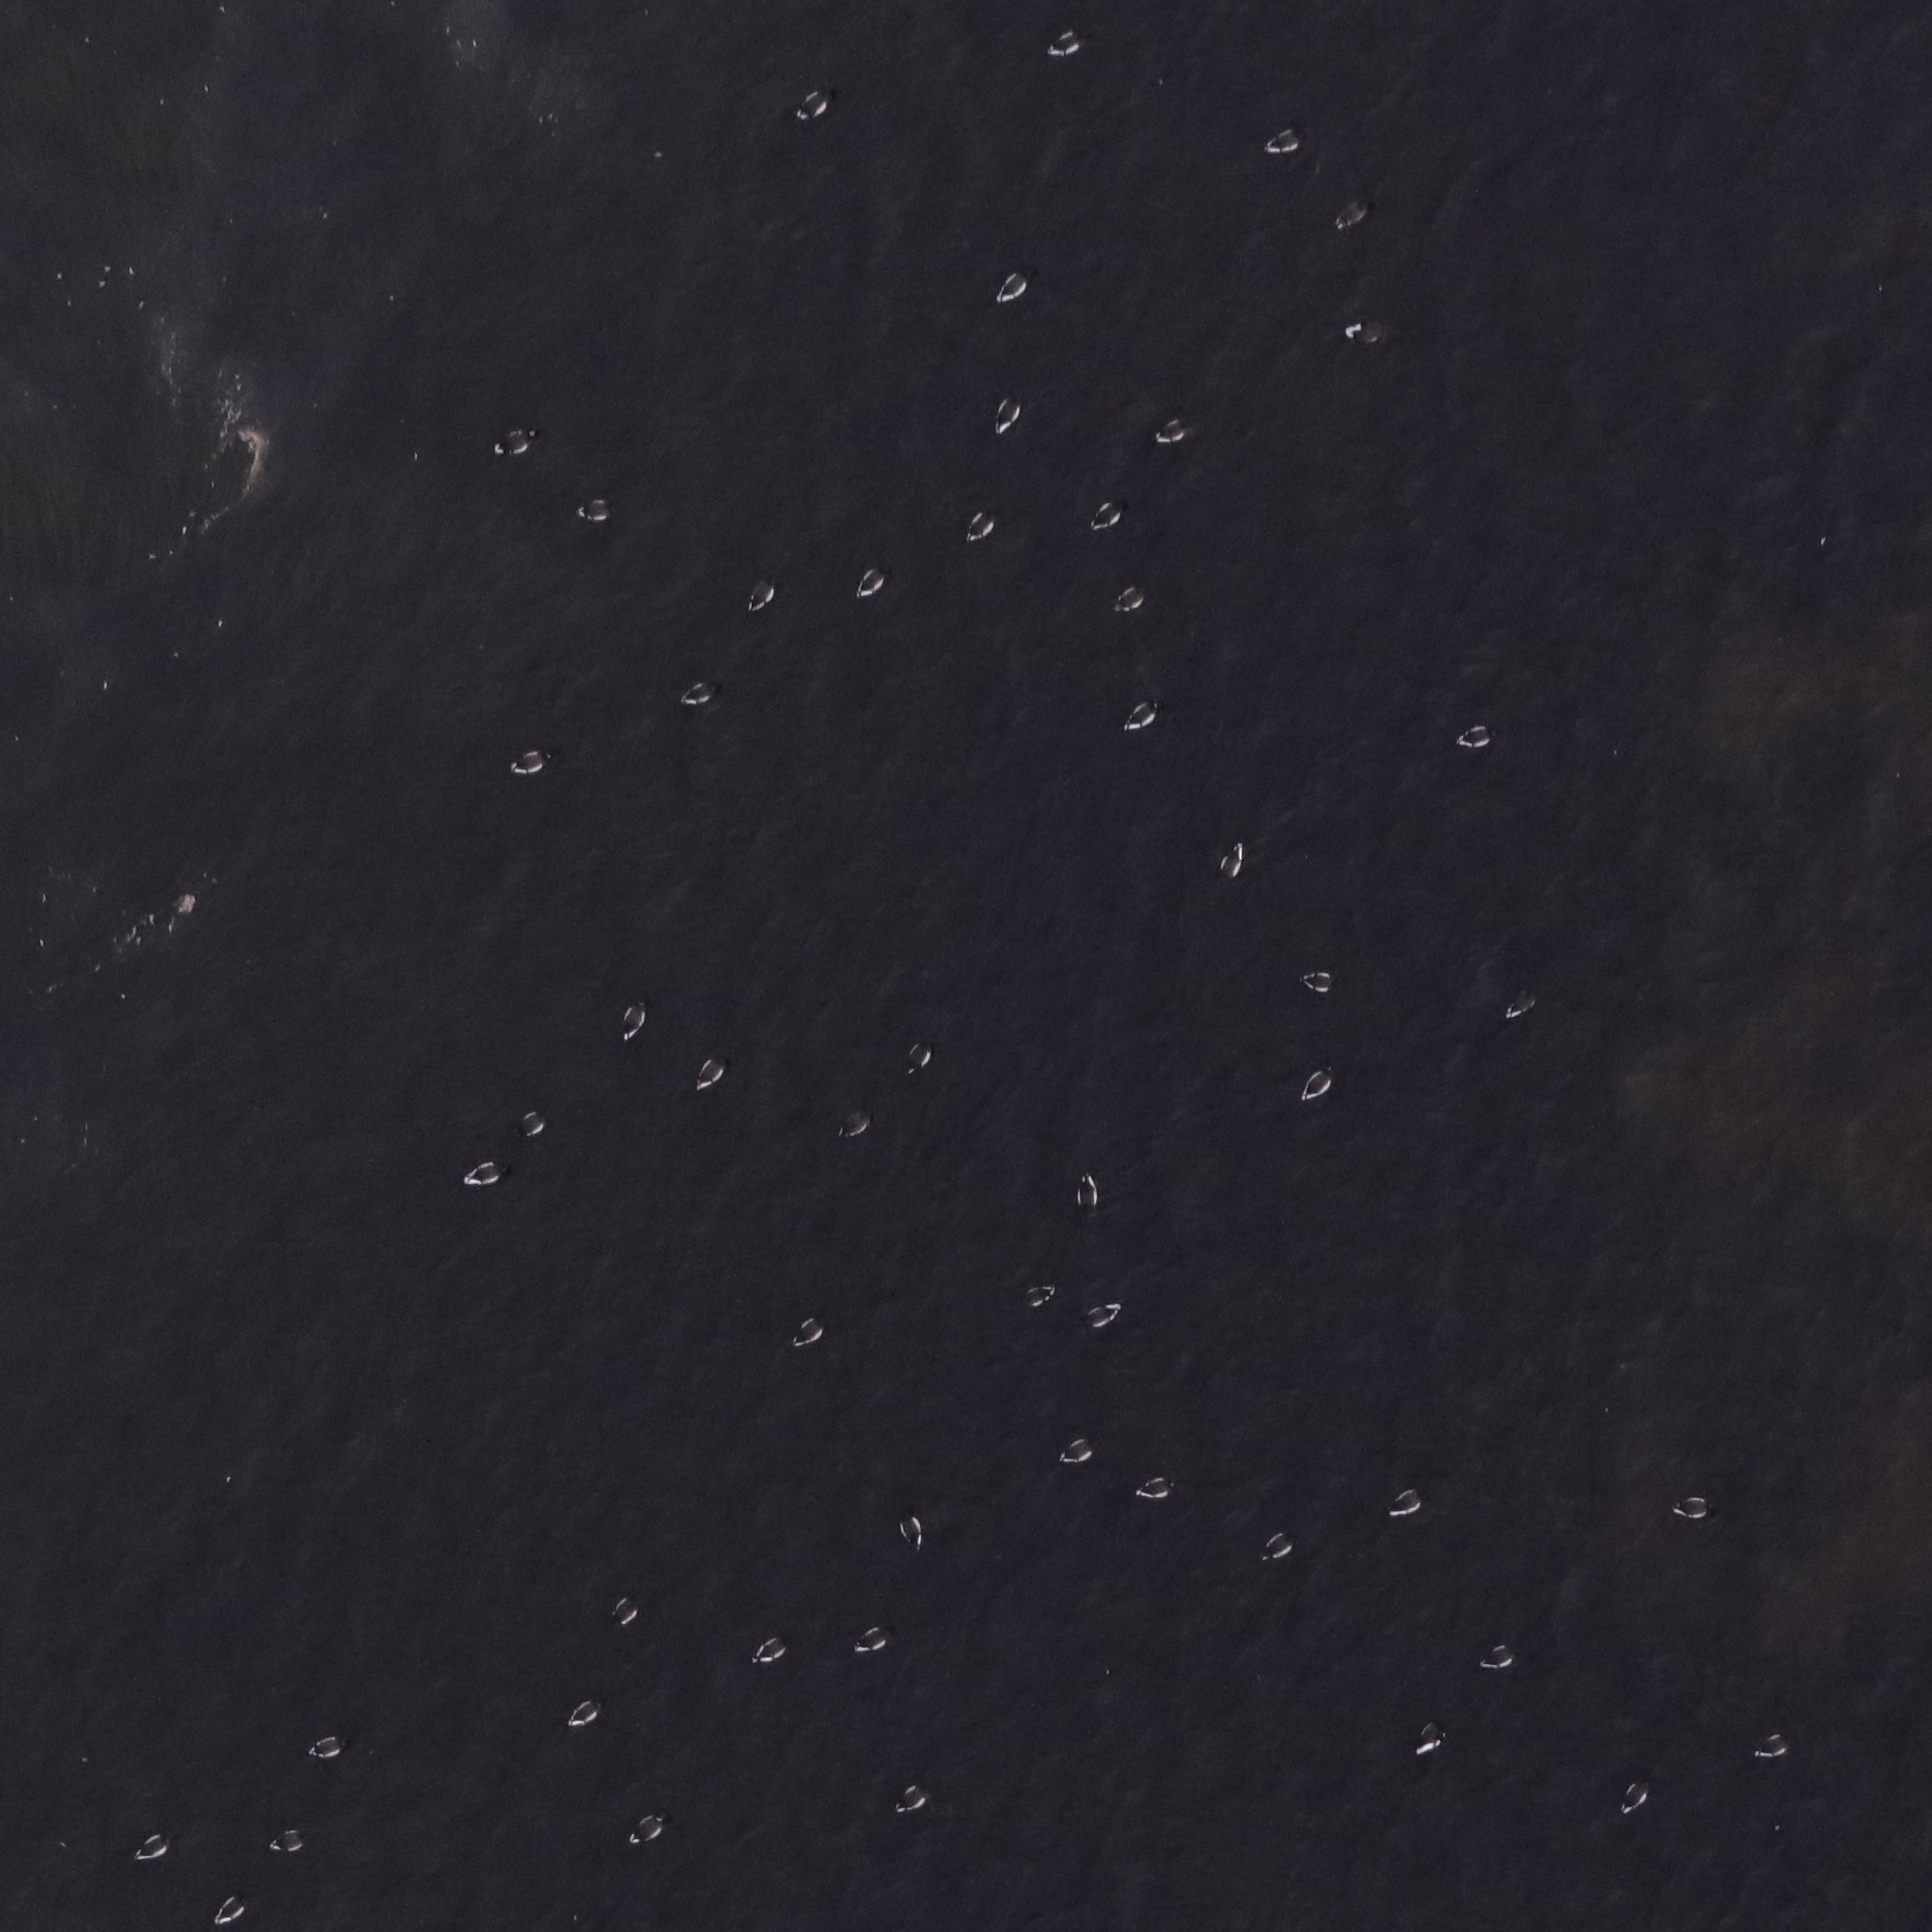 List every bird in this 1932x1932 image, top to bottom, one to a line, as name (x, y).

brant (1065, 45)
brant (815, 104)
brant (1284, 142)
brant (1354, 211)
brant (1014, 286)
brant (1365, 331)
brant (1007, 412)
brant (1171, 431)
brant (518, 440)
brant (597, 510)
brant (1106, 515)
brant (980, 526)
brant (872, 580)
brant (763, 594)
brant (1130, 598)
brant (700, 692)
brant (1142, 714)
brant (1475, 736)
brant (532, 762)
brant (1232, 861)
brant (1319, 982)
brant (1520, 1002)
brant (636, 1021)
brant (921, 1057)
brant (711, 1071)
brant (1318, 1083)
brant (533, 1124)
brant (854, 1124)
brant (488, 1174)
brant (1089, 1194)
brant (1041, 1295)
brant (1099, 1315)
brant (809, 1332)
brant (1078, 1450)
brant (1155, 1488)
brant (1406, 1503)
brant (1694, 1509)
brant (911, 1529)
brant (1278, 1546)
brant (625, 1611)
brant (874, 1639)
brant (773, 1648)
brant (1498, 1656)
brant (586, 1713)
brant (1429, 1740)
brant (1772, 1745)
brant (329, 1748)
brant (912, 1797)
brant (1635, 1797)
brant (648, 1829)
brant (290, 1841)
brant (154, 1848)
brant (233, 1908)